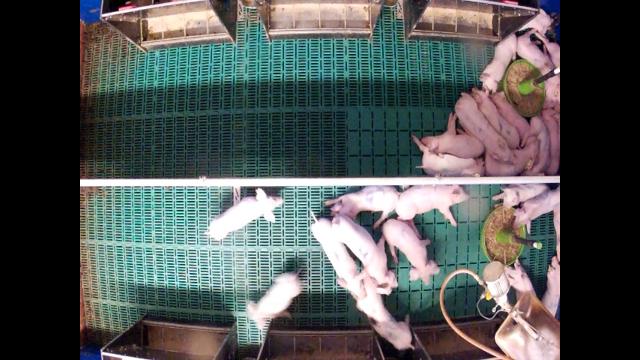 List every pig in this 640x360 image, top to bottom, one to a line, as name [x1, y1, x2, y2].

pig [518, 7, 556, 37]
pig [516, 27, 556, 84]
pig [535, 31, 559, 79]
pig [477, 32, 518, 96]
pig [544, 82, 559, 117]
pig [468, 86, 523, 149]
pig [488, 90, 537, 147]
pig [455, 93, 519, 167]
pig [541, 108, 559, 173]
pig [420, 112, 487, 159]
pig [519, 116, 551, 176]
pig [412, 134, 485, 177]
pig [485, 138, 542, 174]
pig [491, 184, 551, 210]
pig [553, 184, 561, 261]
pig [396, 186, 472, 228]
pig [202, 187, 285, 244]
pig [323, 187, 405, 230]
pig [513, 189, 559, 237]
pig [307, 208, 370, 300]
pig [331, 212, 399, 296]
pig [382, 218, 441, 288]
pig [541, 255, 559, 319]
pig [504, 258, 538, 301]
pig [246, 268, 306, 331]
pig [355, 276, 418, 352]